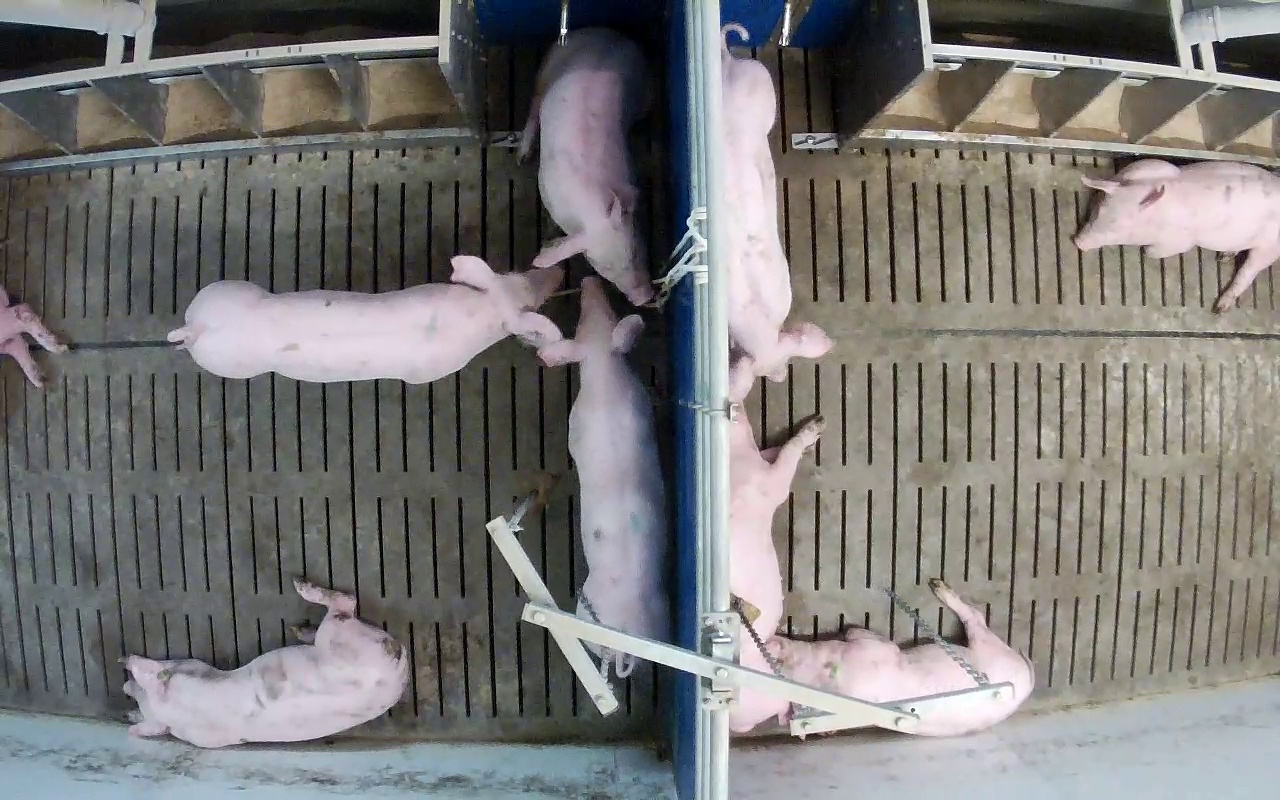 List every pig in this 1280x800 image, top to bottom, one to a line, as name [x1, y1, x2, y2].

pig [716, 22, 832, 402]
pig [515, 30, 657, 312]
pig [1072, 156, 1280, 312]
pig [166, 253, 568, 386]
pig [537, 274, 669, 678]
pig [0, 284, 71, 390]
pig [727, 400, 828, 734]
pig [118, 575, 413, 749]
pig [764, 579, 1035, 736]